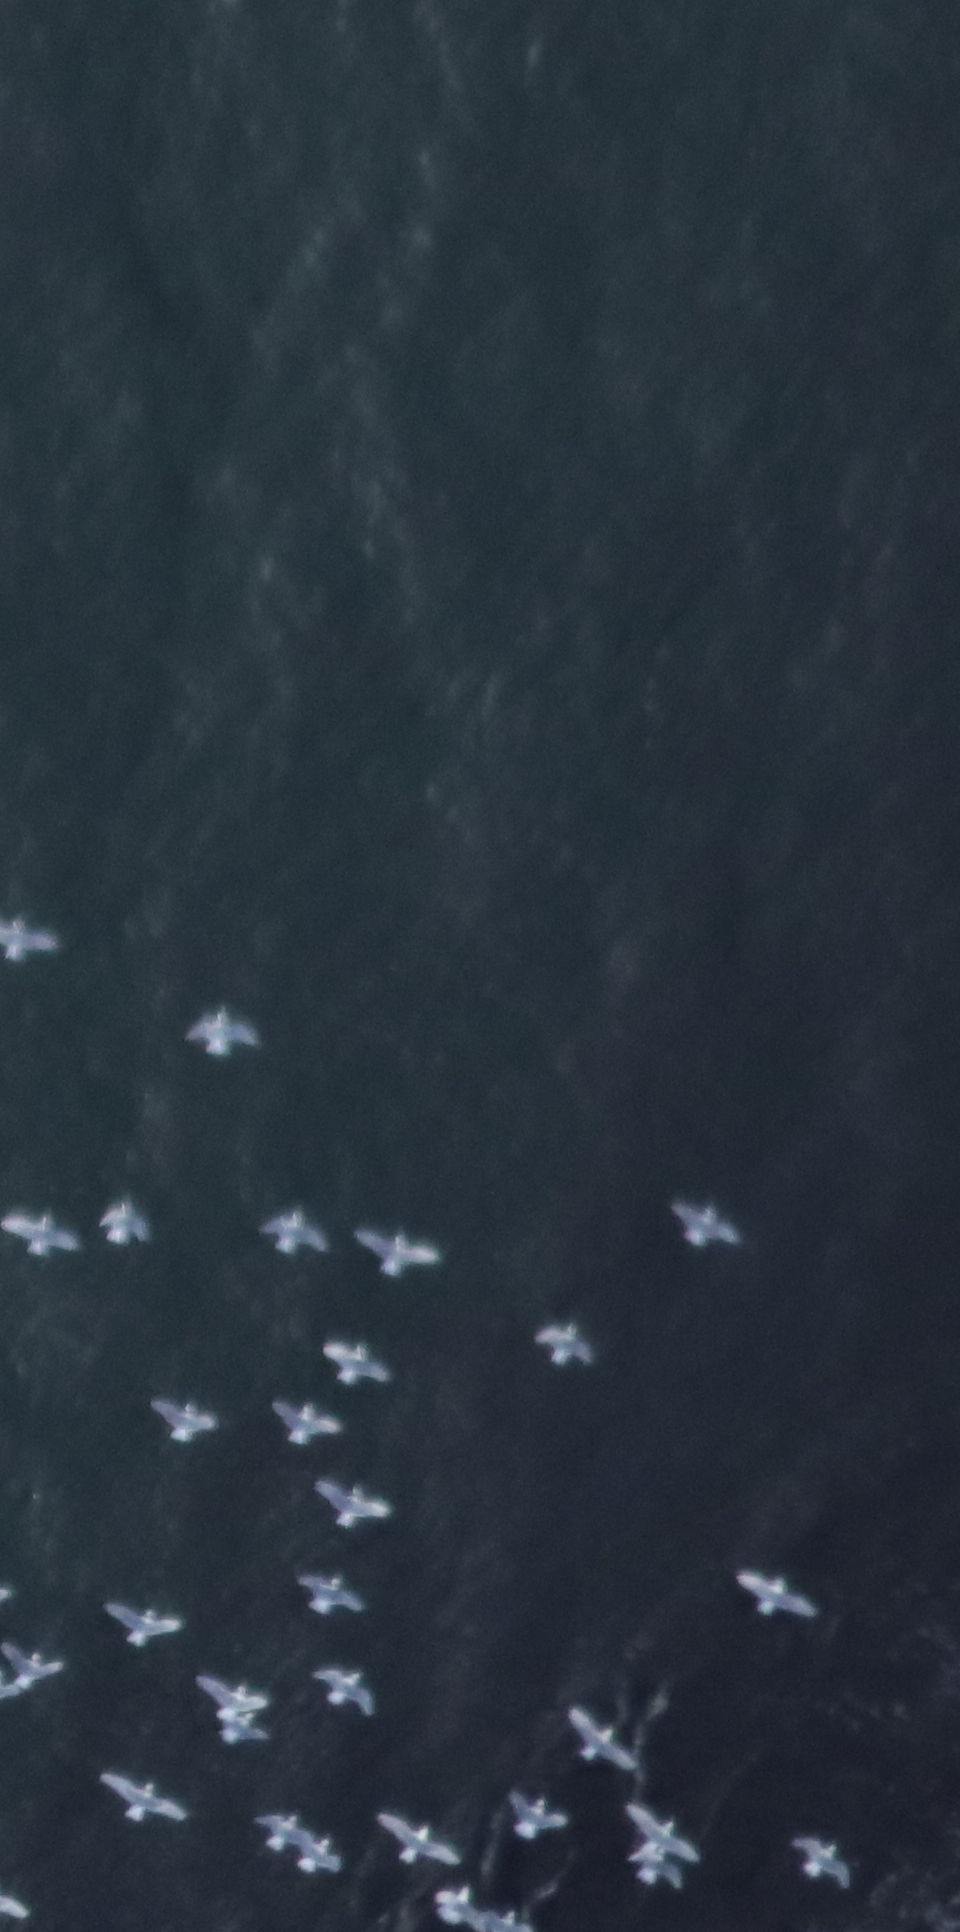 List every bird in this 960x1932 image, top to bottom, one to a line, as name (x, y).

gull (9, 940)
gull (216, 1036)
gull (124, 1225)
gull (702, 1225)
gull (39, 1230)
gull (291, 1233)
gull (392, 1245)
gull (566, 1343)
gull (355, 1371)
gull (185, 1423)
gull (307, 1423)
gull (354, 1504)
gull (328, 1593)
gull (777, 1596)
gull (146, 1625)
gull (27, 1667)
gull (346, 1684)
gull (229, 1697)
gull (233, 1730)
gull (591, 1745)
gull (145, 1798)
gull (528, 1821)
gull (280, 1828)
gull (653, 1828)
gull (414, 1842)
gull (823, 1856)
gull (319, 1857)
gull (654, 1870)
gull (456, 1907)
gull (502, 1928)